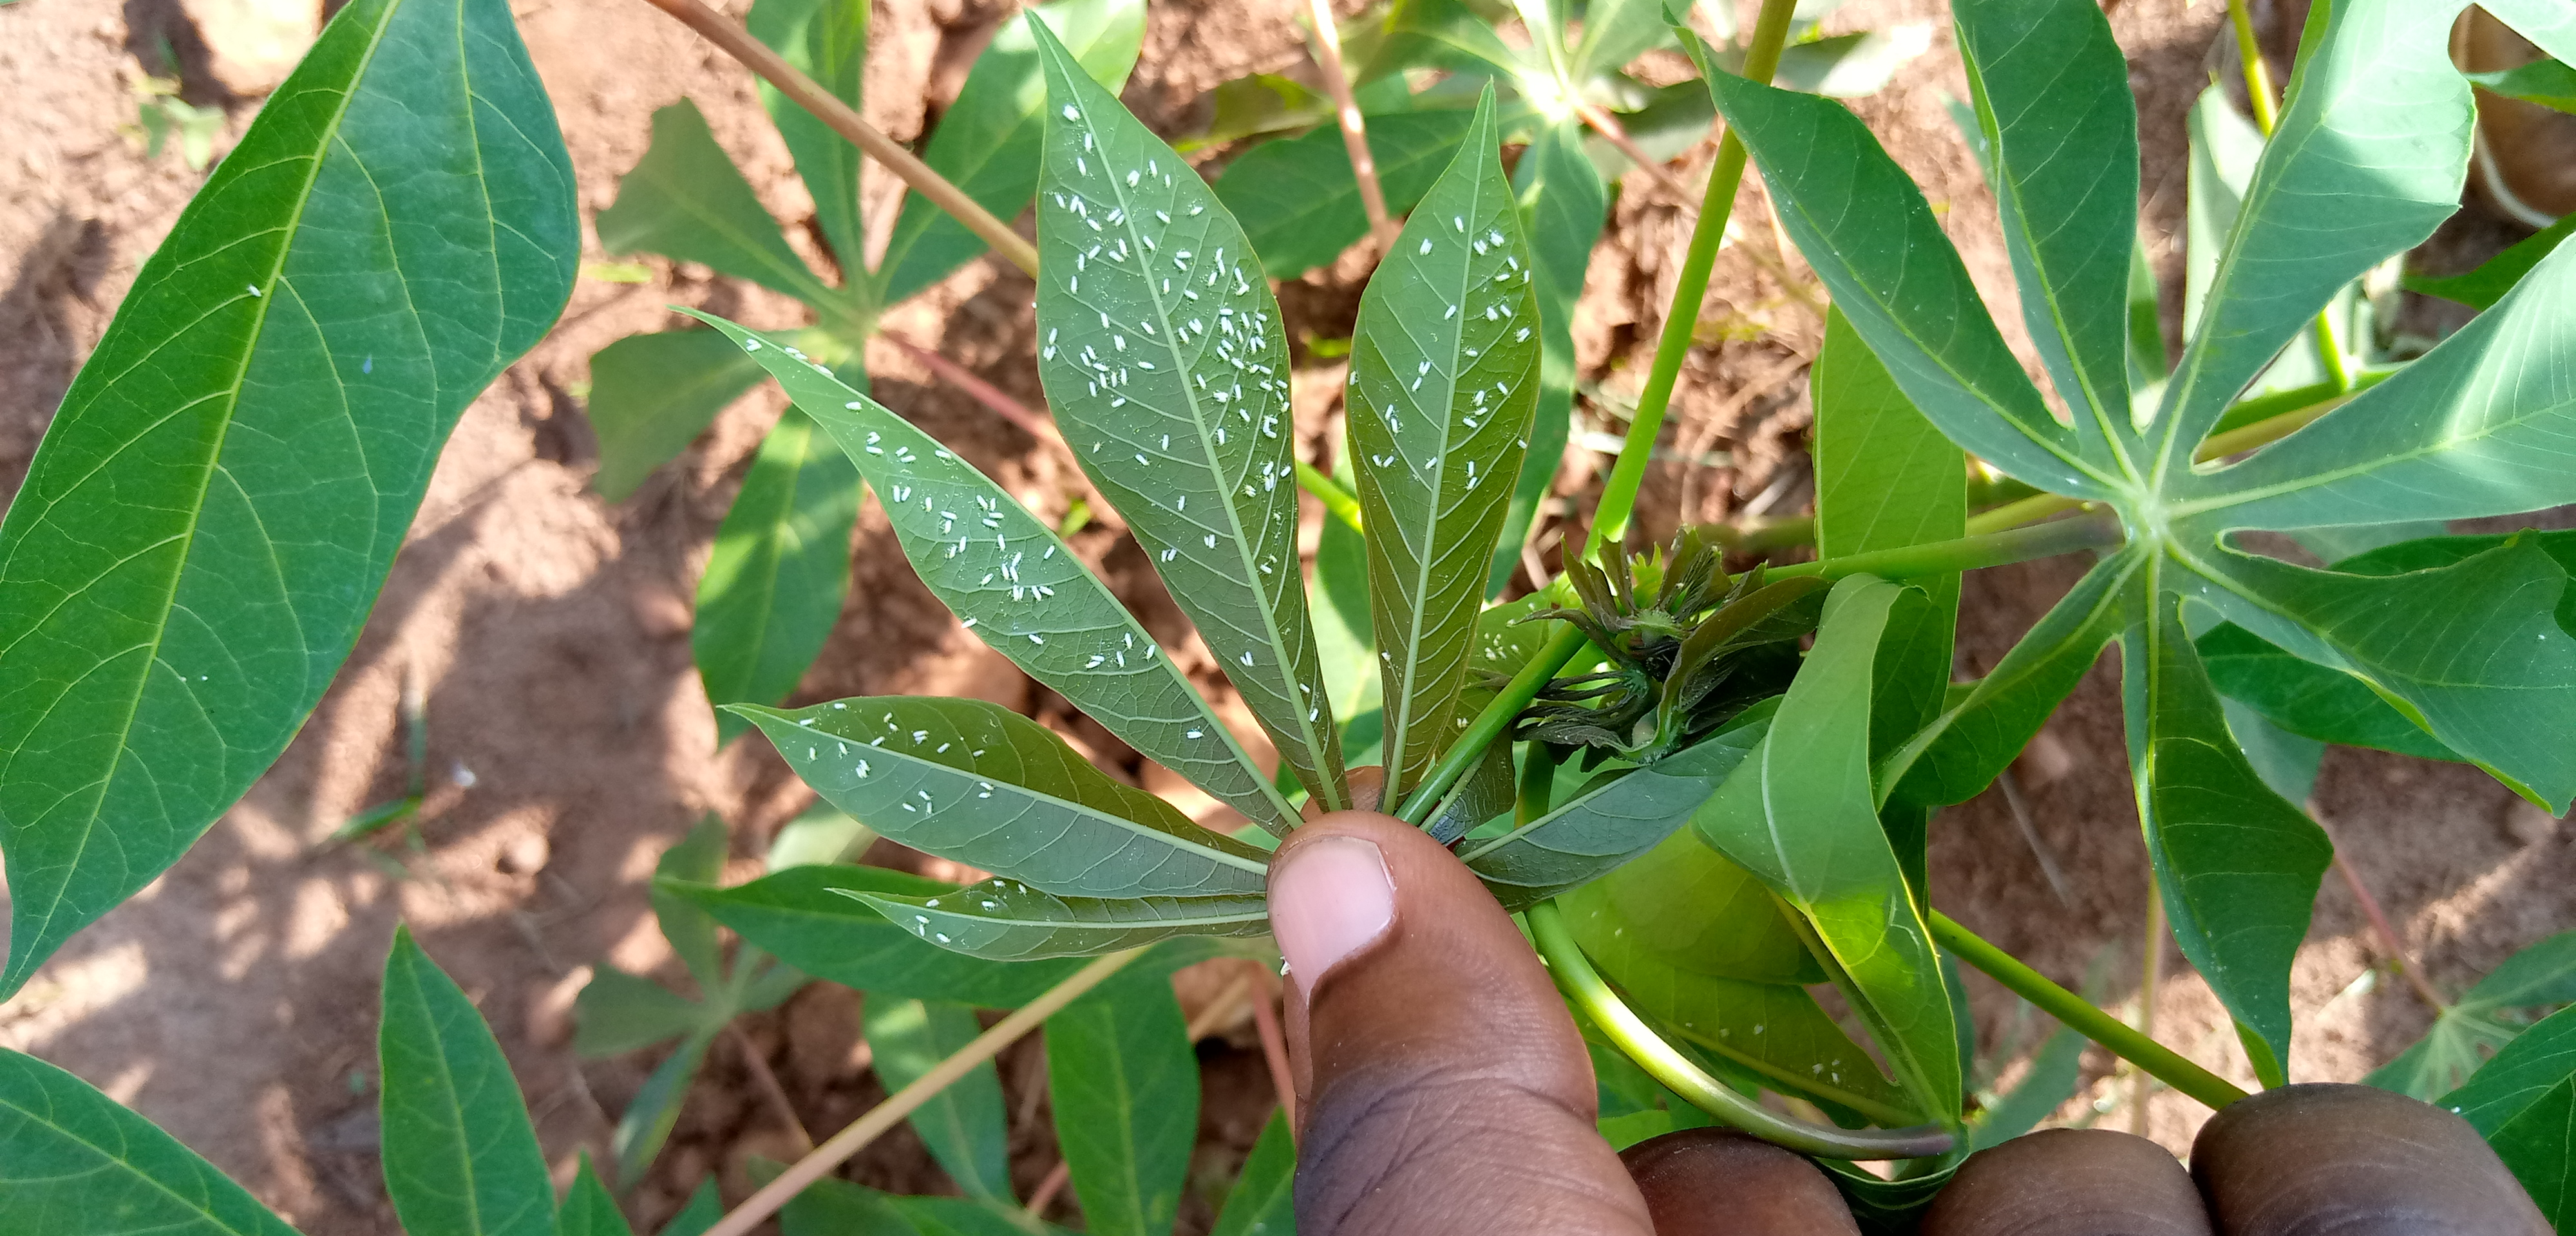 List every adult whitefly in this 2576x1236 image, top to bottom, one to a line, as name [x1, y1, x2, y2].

whitefly [1065, 103, 1083, 120]
whitefly [1061, 109, 1077, 123]
whitefly [1083, 131, 1095, 153]
whitefly [1075, 156, 1088, 177]
whitefly [1147, 158, 1160, 181]
whitefly [1124, 169, 1137, 185]
whitefly [1130, 173, 1141, 190]
whitefly [1163, 173, 1173, 190]
whitefly [1054, 193, 1068, 211]
whitefly [1069, 195, 1080, 214]
whitefly [1077, 201, 1090, 219]
whitefly [1186, 202, 1206, 218]
whitefly [1106, 208, 1124, 223]
whitefly [1155, 209, 1173, 225]
whitefly [1113, 212, 1126, 229]
whitefly [1452, 214, 1466, 234]
whitefly [1086, 218, 1103, 233]
whitefly [1490, 232, 1506, 245]
whitefly [1141, 232, 1159, 254]
whitefly [1488, 236, 1501, 248]
whitefly [1116, 237, 1130, 257]
whitefly [1417, 237, 1430, 257]
whitefly [1478, 238, 1490, 252]
whitefly [1472, 241, 1485, 257]
whitefly [1424, 241, 1433, 257]
whitefly [1087, 243, 1103, 261]
whitefly [1212, 245, 1224, 261]
whitefly [1174, 248, 1193, 259]
whitefly [1107, 249, 1126, 265]
whitefly [1075, 252, 1087, 273]
whitefly [1505, 254, 1520, 274]
whitefly [1172, 256, 1188, 274]
whitefly [1217, 260, 1228, 277]
whitefly [1233, 265, 1247, 283]
whitefly [1521, 268, 1531, 286]
whitefly [1205, 270, 1218, 289]
whitefly [1493, 272, 1513, 284]
whitefly [1068, 274, 1080, 295]
whitefly [1161, 276, 1173, 295]
whitefly [243, 280, 267, 304]
whitefly [1234, 283, 1251, 297]
whitefly [1182, 288, 1200, 302]
whitefly [1443, 301, 1457, 322]
whitefly [1498, 303, 1514, 319]
whitefly [1486, 306, 1500, 322]
whitefly [1217, 307, 1235, 317]
whitefly [1099, 311, 1112, 330]
whitefly [1240, 311, 1252, 330]
whitefly [1254, 312, 1269, 322]
whitefly [1486, 312, 1495, 323]
whitefly [1220, 316, 1227, 336]
whitefly [1193, 317, 1204, 330]
whitefly [1227, 318, 1236, 337]
whitefly [1188, 319, 1202, 337]
whitefly [1255, 319, 1266, 337]
whitefly [1139, 320, 1157, 337]
whitefly [1046, 326, 1059, 345]
whitefly [1177, 326, 1191, 346]
whitefly [1515, 327, 1529, 338]
whitefly [1235, 328, 1246, 344]
whitefly [1515, 330, 1530, 346]
whitefly [1113, 334, 1122, 353]
whitefly [1255, 335, 1269, 350]
whitefly [1119, 335, 1129, 351]
whitefly [1249, 335, 1259, 356]
whitefly [744, 338, 759, 344]
whitefly [1220, 339, 1236, 354]
whitefly [744, 342, 763, 353]
whitefly [1085, 344, 1099, 360]
whitefly [1042, 344, 1050, 359]
whitefly [1046, 344, 1058, 362]
whitefly [1215, 345, 1229, 362]
whitefly [783, 346, 801, 354]
whitefly [1463, 348, 1481, 360]
whitefly [1079, 351, 1092, 368]
whitefly [793, 352, 809, 361]
whitefly [1229, 356, 1245, 371]
whitefly [1136, 359, 1157, 373]
whitefly [1416, 360, 1425, 373]
whitefly [1421, 360, 1432, 377]
whitefly [1092, 362, 1112, 371]
whitefly [1248, 363, 1261, 375]
whitefly [1119, 365, 1129, 387]
whitefly [1259, 365, 1273, 376]
whitefly [819, 366, 835, 376]
whitefly [1349, 368, 1358, 386]
whitefly [1108, 370, 1119, 390]
whitefly [1098, 370, 1108, 391]
whitefly [1195, 371, 1207, 391]
whitefly [1410, 375, 1423, 393]
whitefly [1274, 378, 1289, 390]
whitefly [1088, 380, 1098, 399]
whitefly [1258, 380, 1274, 393]
whitefly [1497, 380, 1510, 398]
whitefly [1232, 382, 1244, 402]
whitefly [1275, 389, 1284, 402]
whitefly [1472, 389, 1485, 404]
whitefly [1211, 391, 1229, 398]
whitefly [1109, 396, 1128, 409]
whitefly [1215, 397, 1229, 404]
whitefly [842, 400, 864, 409]
whitefly [1279, 400, 1291, 413]
whitefly [1384, 402, 1395, 421]
whitefly [848, 406, 864, 413]
whitefly [1473, 406, 1489, 417]
whitefly [1238, 407, 1252, 422]
whitefly [1263, 414, 1280, 425]
whitefly [1389, 417, 1401, 435]
whitefly [1461, 417, 1480, 429]
whitefly [1262, 418, 1270, 433]
whitefly [1216, 426, 1228, 447]
whitefly [1263, 429, 1279, 440]
whitefly [866, 431, 878, 436]
whitefly [1160, 431, 1173, 453]
whitefly [867, 435, 882, 447]
whitefly [1515, 438, 1529, 451]
whitefly [1090, 440, 1101, 454]
whitefly [864, 445, 885, 458]
whitefly [894, 445, 910, 456]
whitefly [933, 449, 953, 462]
whitefly [1133, 451, 1152, 469]
whitefly [1372, 453, 1383, 469]
whitefly [1383, 454, 1396, 468]
whitefly [899, 454, 918, 465]
whitefly [1422, 454, 1437, 471]
whitefly [1261, 459, 1275, 476]
whitefly [1466, 459, 1477, 478]
whitefly [1278, 464, 1292, 479]
whitefly [1269, 472, 1276, 489]
whitefly [1264, 475, 1271, 494]
whitefly [1465, 476, 1478, 491]
whitefly [891, 483, 901, 504]
whitefly [900, 483, 914, 503]
whitefly [1242, 484, 1257, 492]
whitefly [1243, 491, 1257, 499]
whitefly [1176, 492, 1188, 514]
whitefly [974, 493, 990, 511]
whitefly [922, 494, 934, 514]
whitefly [989, 496, 998, 512]
whitefly [938, 510, 958, 521]
whitefly [1272, 510, 1282, 522]
whitefly [986, 511, 1006, 520]
whitefly [981, 518, 999, 529]
whitefly [943, 519, 953, 536]
whitefly [995, 532, 1008, 552]
whitefly [1208, 532, 1217, 550]
whitefly [957, 534, 971, 554]
whitefly [1202, 534, 1209, 547]
whitefly [947, 543, 958, 560]
whitefly [1042, 543, 1056, 561]
whitefly [1166, 543, 1180, 563]
whitefly [1159, 547, 1167, 564]
whitefly [1010, 551, 1023, 567]
whitefly [1267, 553, 1279, 566]
whitefly [1000, 563, 1010, 581]
whitefly [1258, 563, 1273, 576]
whitefly [1009, 565, 1020, 583]
whitefly [978, 571, 996, 587]
whitefly [1010, 583, 1020, 603]
whitefly [1030, 583, 1044, 603]
whitefly [1037, 584, 1056, 597]
whitefly [1018, 586, 1026, 603]
whitefly [958, 616, 978, 631]
whitefly [1122, 631, 1134, 650]
whitefly [1025, 632, 1046, 647]
whitefly [1142, 641, 1159, 660]
whitefly [1115, 649, 1128, 668]
whitefly [1381, 650, 1394, 663]
whitefly [1244, 651, 1256, 668]
whitefly [1090, 653, 1107, 664]
whitefly [1238, 655, 1247, 668]
whitefly [1084, 660, 1101, 669]
whitefly [1297, 682, 1313, 696]
whitefly [831, 700, 849, 711]
whitefly [1308, 706, 1320, 724]
whitefly [881, 711, 895, 725]
whitefly [1462, 715, 1469, 729]
whitefly [798, 716, 817, 728]
whitefly [1455, 716, 1463, 731]
whitefly [887, 722, 900, 733]
whitefly [913, 728, 931, 738]
whitefly [1183, 728, 1206, 741]
whitefly [914, 735, 929, 744]
whitefly [869, 735, 886, 747]
whitefly [837, 740, 851, 757]
whitefly [936, 741, 953, 755]
whitefly [807, 744, 817, 762]
whitefly [970, 747, 987, 759]
whitefly [858, 757, 872, 773]
whitefly [857, 763, 869, 780]
whitefly [855, 767, 863, 780]
whitefly [978, 780, 996, 791]
whitefly [917, 789, 932, 801]
whitefly [976, 791, 992, 799]
whitefly [900, 801, 920, 814]
whitefly [925, 801, 934, 815]
whitefly [990, 876, 1007, 888]
whitefly [1017, 883, 1029, 895]
whitefly [925, 898, 939, 910]
whitefly [980, 899, 998, 908]
whitefly [933, 901, 942, 908]
whitefly [914, 913, 932, 925]
whitefly [918, 922, 926, 939]
whitefly [935, 931, 952, 945]
whitefly [1278, 960, 1291, 977]